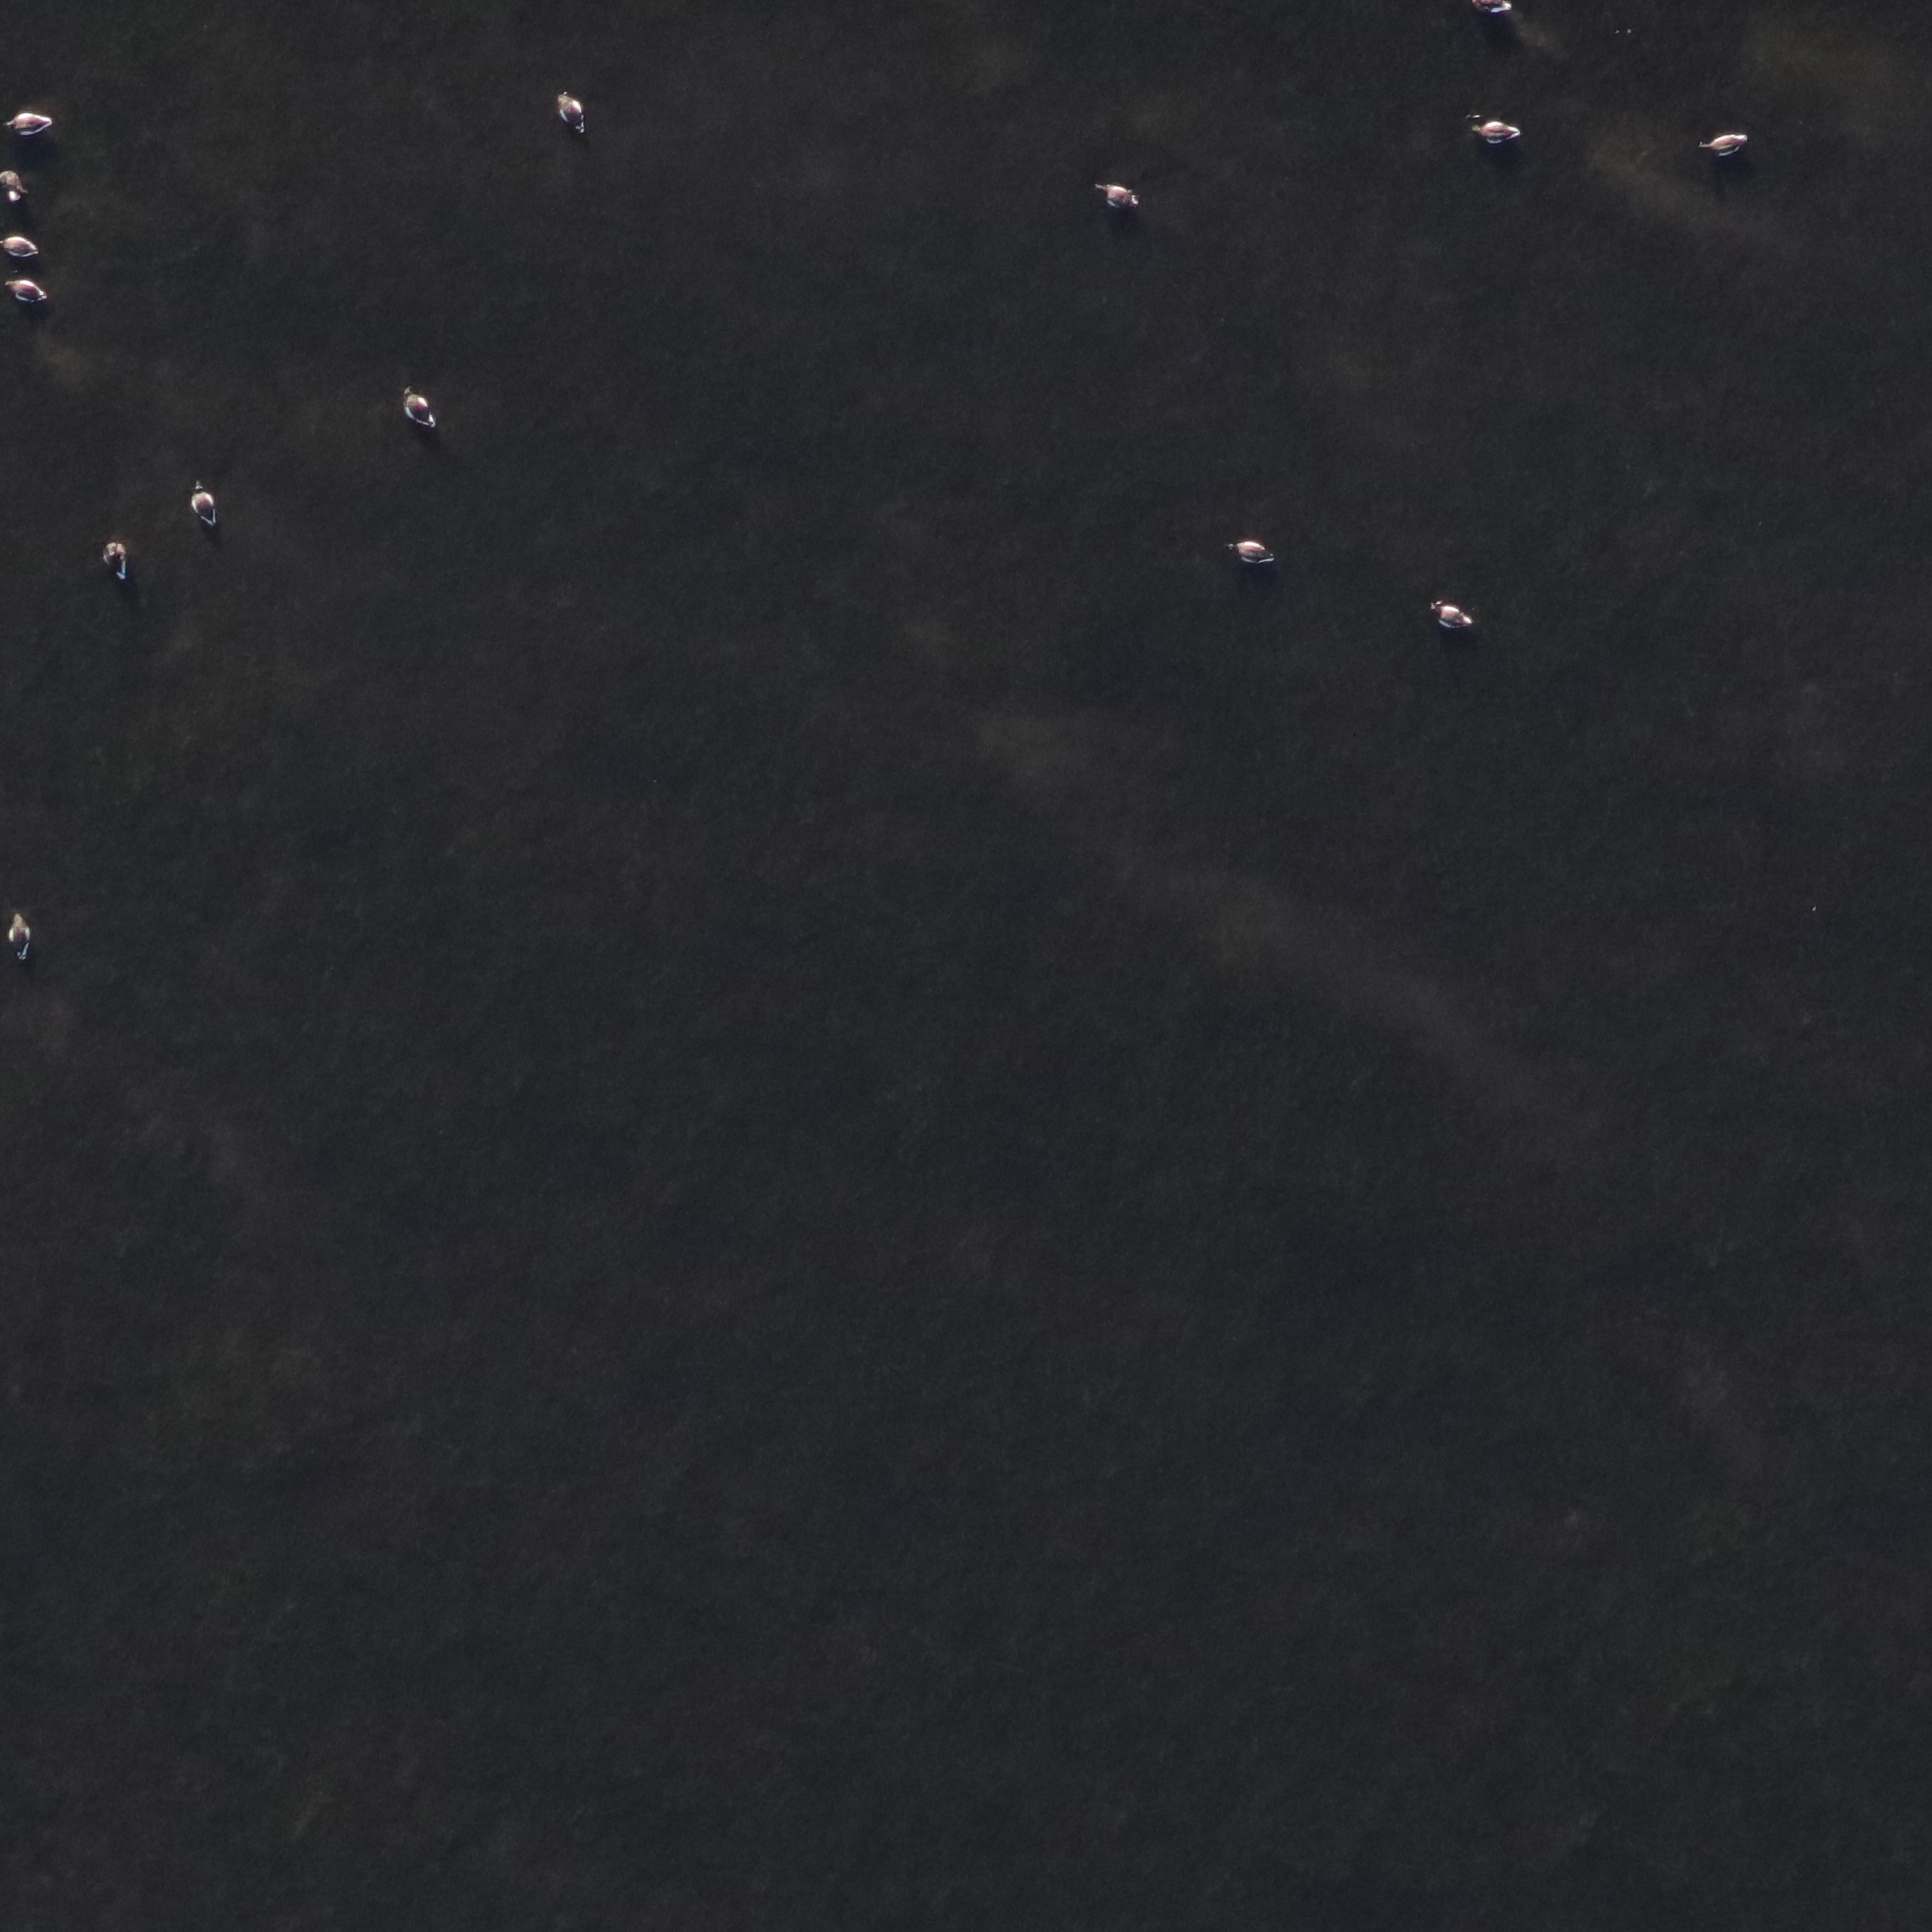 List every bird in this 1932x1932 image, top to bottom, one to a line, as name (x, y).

brant (572, 112)
brant (27, 123)
brant (1497, 130)
brant (1727, 143)
brant (13, 185)
brant (1117, 197)
brant (19, 244)
brant (25, 292)
brant (419, 409)
brant (205, 505)
brant (1252, 552)
brant (116, 557)
brant (1453, 616)
brant (19, 934)